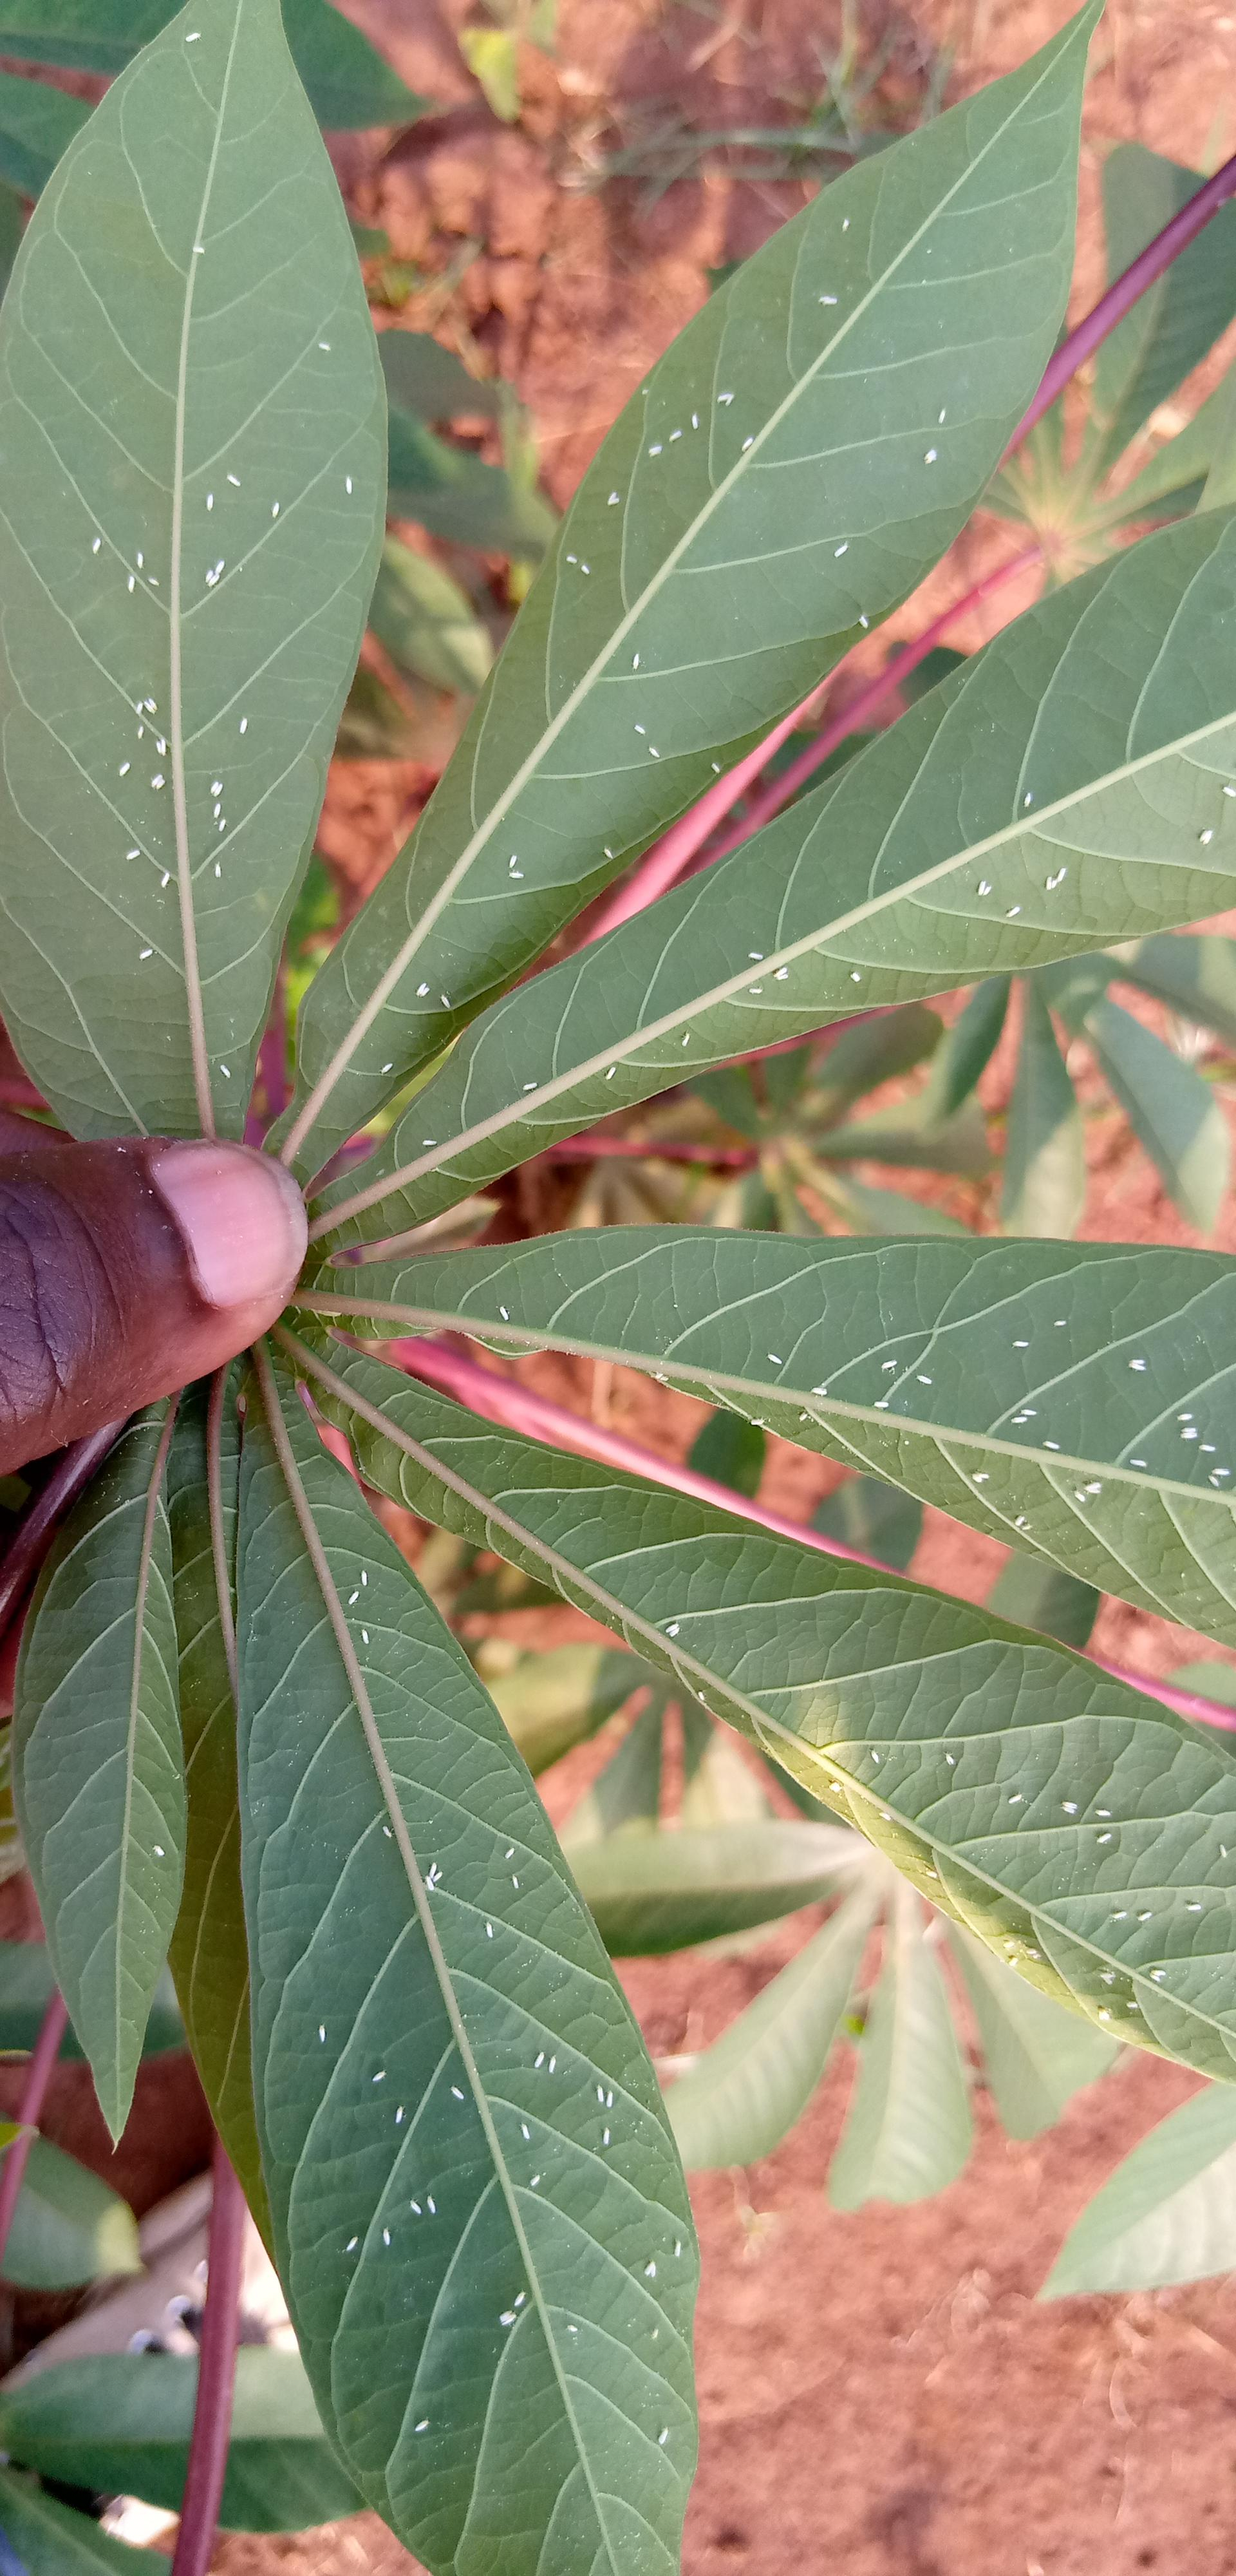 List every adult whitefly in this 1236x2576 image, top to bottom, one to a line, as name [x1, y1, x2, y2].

whitefly [182, 30, 207, 46]
whitefly [839, 215, 852, 233]
whitefly [190, 243, 205, 255]
whitefly [815, 291, 841, 308]
whitefly [315, 339, 336, 354]
whitefly [714, 389, 737, 407]
whitefly [935, 406, 949, 425]
whitefly [690, 412, 700, 431]
whitefly [666, 430, 684, 442]
whitefly [740, 435, 757, 452]
whitefly [647, 444, 664, 459]
whitefly [921, 448, 940, 467]
whitefly [224, 471, 243, 488]
whitefly [343, 473, 354, 497]
whitefly [606, 490, 621, 508]
whitefly [204, 491, 214, 512]
whitefly [271, 500, 281, 518]
whitefly [90, 536, 103, 556]
whitefly [831, 542, 850, 559]
whitefly [135, 551, 144, 569]
whitefly [563, 554, 579, 565]
whitefly [213, 559, 227, 574]
whitefly [580, 564, 593, 578]
whitefly [203, 567, 221, 587]
whitefly [126, 574, 136, 593]
whitefly [146, 576, 162, 588]
whitefly [857, 614, 872, 629]
whitefly [630, 651, 644, 672]
whitefly [144, 697, 158, 715]
whitefly [133, 698, 144, 716]
whitefly [237, 715, 250, 734]
whitefly [632, 723, 646, 735]
whitefly [135, 724, 147, 742]
whitefly [153, 737, 167, 757]
whitefly [646, 746, 664, 759]
whitefly [117, 761, 132, 777]
whitefly [710, 761, 723, 775]
whitefly [149, 772, 168, 792]
whitefly [209, 780, 224, 799]
whitefly [1220, 783, 1236, 799]
whitefly [1021, 790, 1034, 810]
whitefly [212, 802, 221, 818]
whitefly [218, 817, 229, 835]
whitefly [1197, 827, 1219, 846]
whitefly [602, 846, 615, 862]
whitefly [125, 846, 142, 862]
whitefly [507, 851, 520, 871]
whitefly [213, 860, 222, 881]
whitefly [1054, 866, 1069, 885]
whitefly [507, 870, 527, 882]
whitefly [158, 871, 172, 889]
whitefly [1044, 873, 1057, 893]
whitefly [975, 876, 991, 899]
whitefly [1004, 904, 1024, 919]
whitefly [136, 947, 158, 961]
whitefly [745, 951, 763, 960]
whitefly [773, 965, 789, 981]
whitefly [848, 970, 863, 983]
whitefly [413, 981, 431, 998]
whitefly [747, 987, 765, 996]
whitefly [438, 992, 454, 1010]
whitefly [680, 1028, 693, 1049]
whitefly [379, 1059, 395, 1077]
whitefly [218, 1063, 234, 1080]
whitefly [604, 1065, 618, 1081]
whitefly [520, 1081, 540, 1092]
whitefly [420, 1139, 438, 1148]
whitefly [497, 1304, 510, 1323]
whitefly [1051, 1318, 1067, 1329]
whitefly [1011, 1338, 1029, 1350]
whitefly [764, 1352, 782, 1366]
whitefly [1127, 1355, 1150, 1373]
whitefly [880, 1358, 898, 1371]
whitefly [913, 1373, 934, 1387]
whitefly [808, 1386, 828, 1396]
whitefly [871, 1399, 890, 1410]
whitefly [1018, 1407, 1038, 1417]
whitefly [796, 1410, 809, 1423]
whitefly [1172, 1410, 1195, 1421]
whitefly [747, 1415, 765, 1428]
whitefly [1009, 1415, 1028, 1424]
whitefly [1179, 1425, 1199, 1441]
whitefly [1041, 1439, 1060, 1452]
whitefly [1197, 1442, 1219, 1453]
whitefly [1127, 1457, 1148, 1469]
whitefly [1211, 1466, 1231, 1477]
whitefly [971, 1469, 990, 1484]
whitefly [1208, 1473, 1222, 1488]
whitefly [1083, 1479, 1103, 1495]
whitefly [1071, 1488, 1087, 1504]
whitefly [1013, 1511, 1035, 1532]
whitefly [359, 1567, 373, 1587]
whitefly [347, 1589, 362, 1607]
whitefly [663, 1620, 682, 1638]
whitefly [359, 1627, 374, 1647]
whitefly [696, 1689, 707, 1703]
whitefly [868, 1745, 880, 1765]
whitefly [944, 1750, 955, 1766]
whitefly [827, 1779, 843, 1794]
whitefly [1007, 1792, 1024, 1804]
whitefly [1060, 1799, 1078, 1816]
whitefly [1092, 1806, 1114, 1818]
whitefly [876, 1810, 893, 1822]
whitefly [381, 1824, 393, 1839]
whitefly [1094, 1831, 1114, 1846]
whitefly [1218, 1842, 1230, 1861]
whitefly [151, 1842, 165, 1859]
whitefly [503, 1844, 517, 1861]
whitefly [429, 1861, 444, 1884]
whitefly [923, 1866, 939, 1879]
whitefly [424, 1870, 435, 1893]
whitefly [510, 1871, 521, 1893]
whitefly [1185, 1902, 1202, 1913]
whitefly [1110, 1907, 1128, 1922]
whitefly [1136, 1909, 1154, 1923]
whitefly [483, 1920, 494, 1942]
whitefly [1006, 1955, 1020, 1967]
whitefly [1148, 1967, 1168, 1982]
whitefly [1096, 1969, 1116, 1987]
whitefly [1125, 1998, 1139, 2011]
whitefly [1095, 2005, 1110, 2023]
whitefly [315, 2022, 330, 2043]
whitefly [532, 2048, 546, 2072]
whitefly [545, 2052, 561, 2075]
whitefly [370, 2068, 388, 2081]
whitefly [595, 2081, 606, 2103]
whitefly [449, 2083, 468, 2101]
whitefly [604, 2087, 618, 2108]
whitefly [393, 2103, 406, 2124]
whitefly [519, 2120, 532, 2142]
whitefly [599, 2124, 613, 2146]
whitefly [527, 2170, 541, 2190]
whitefly [425, 2192, 438, 2217]
whitefly [407, 2197, 424, 2217]
whitefly [379, 2226, 393, 2248]
whitefly [343, 2233, 360, 2253]
whitefly [671, 2238, 682, 2259]
whitefly [641, 2259, 659, 2279]
whitefly [512, 2288, 529, 2307]
whitefly [498, 2307, 518, 2330]
whitefly [565, 2320, 579, 2335]
whitefly [649, 2325, 668, 2345]
whitefly [413, 2418, 431, 2433]
whitefly [655, 2424, 669, 2445]